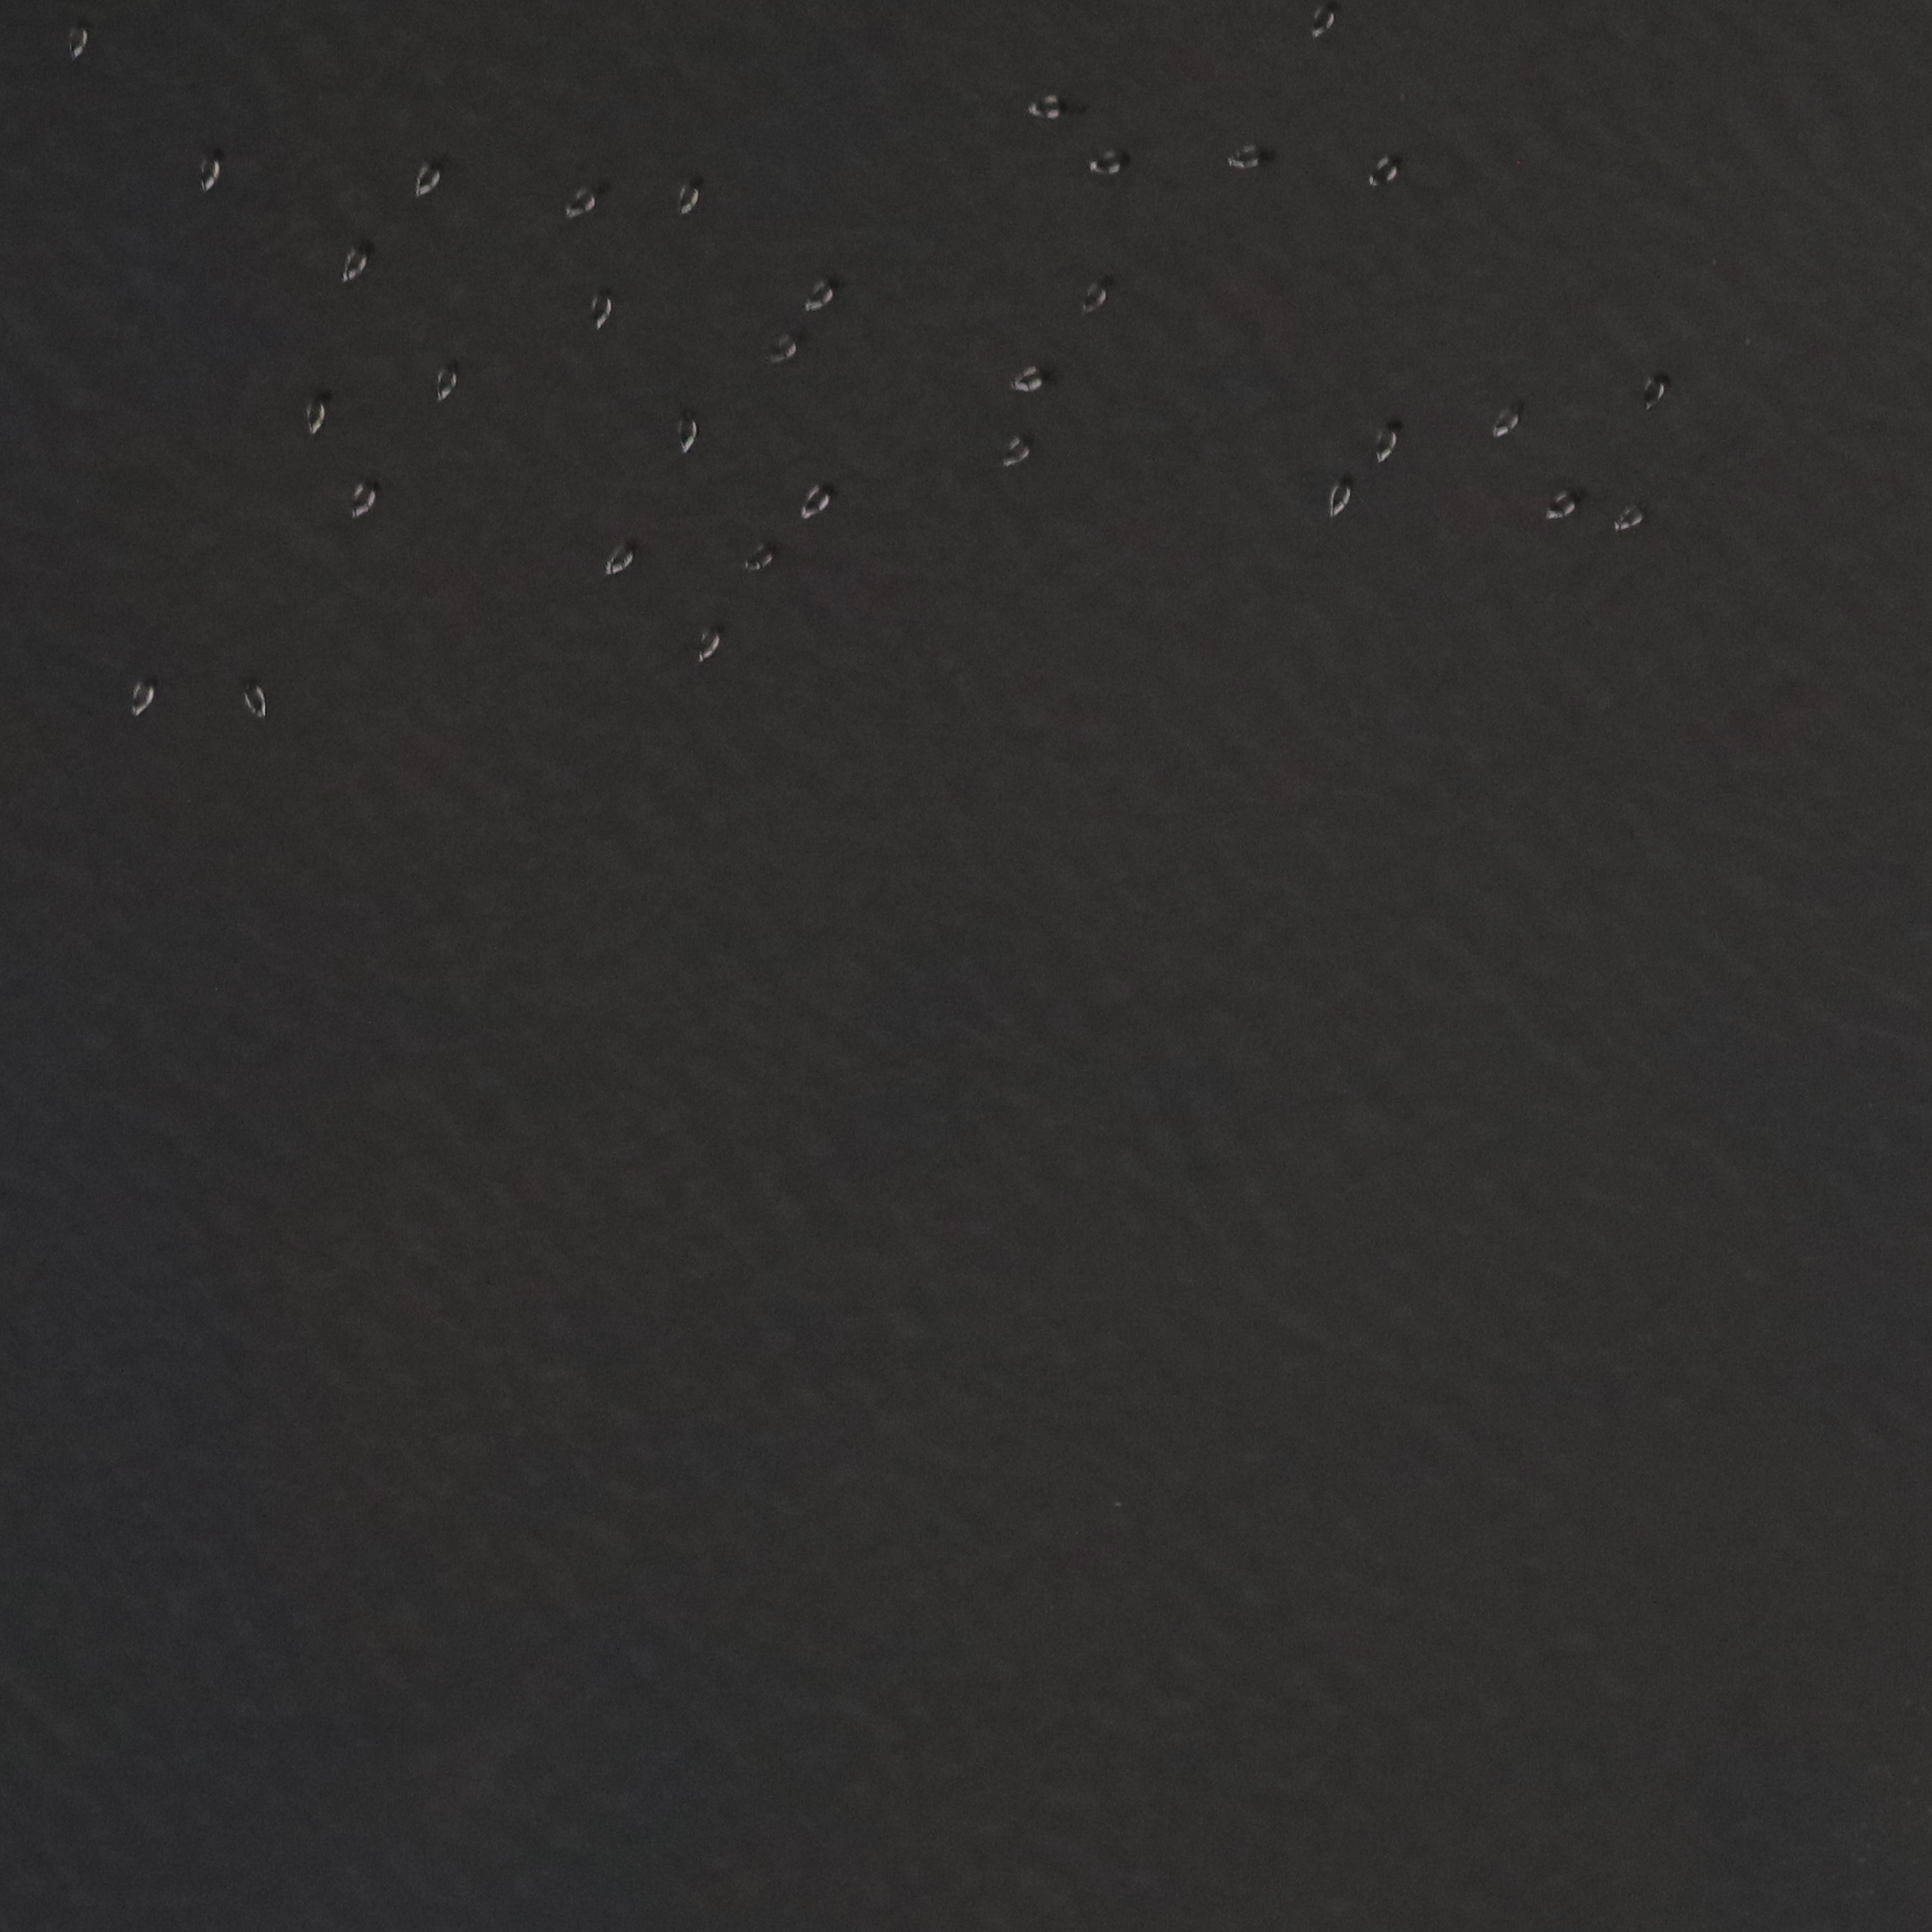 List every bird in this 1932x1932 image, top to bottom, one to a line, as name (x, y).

brant (1322, 19)
brant (76, 44)
brant (1049, 108)
brant (1244, 154)
brant (1108, 164)
brant (210, 170)
brant (1386, 170)
brant (428, 178)
brant (690, 197)
brant (585, 200)
brant (355, 264)
brant (820, 295)
brant (1098, 295)
brant (601, 308)
brant (785, 354)
brant (446, 375)
brant (1026, 375)
brant (1655, 389)
brant (316, 412)
brant (1509, 419)
brant (688, 431)
brant (1387, 442)
brant (1016, 450)
brant (1342, 497)
brant (366, 500)
brant (817, 500)
brant (1563, 505)
brant (1631, 517)
brant (620, 558)
brant (759, 558)
brant (713, 642)
brant (143, 693)
brant (256, 700)